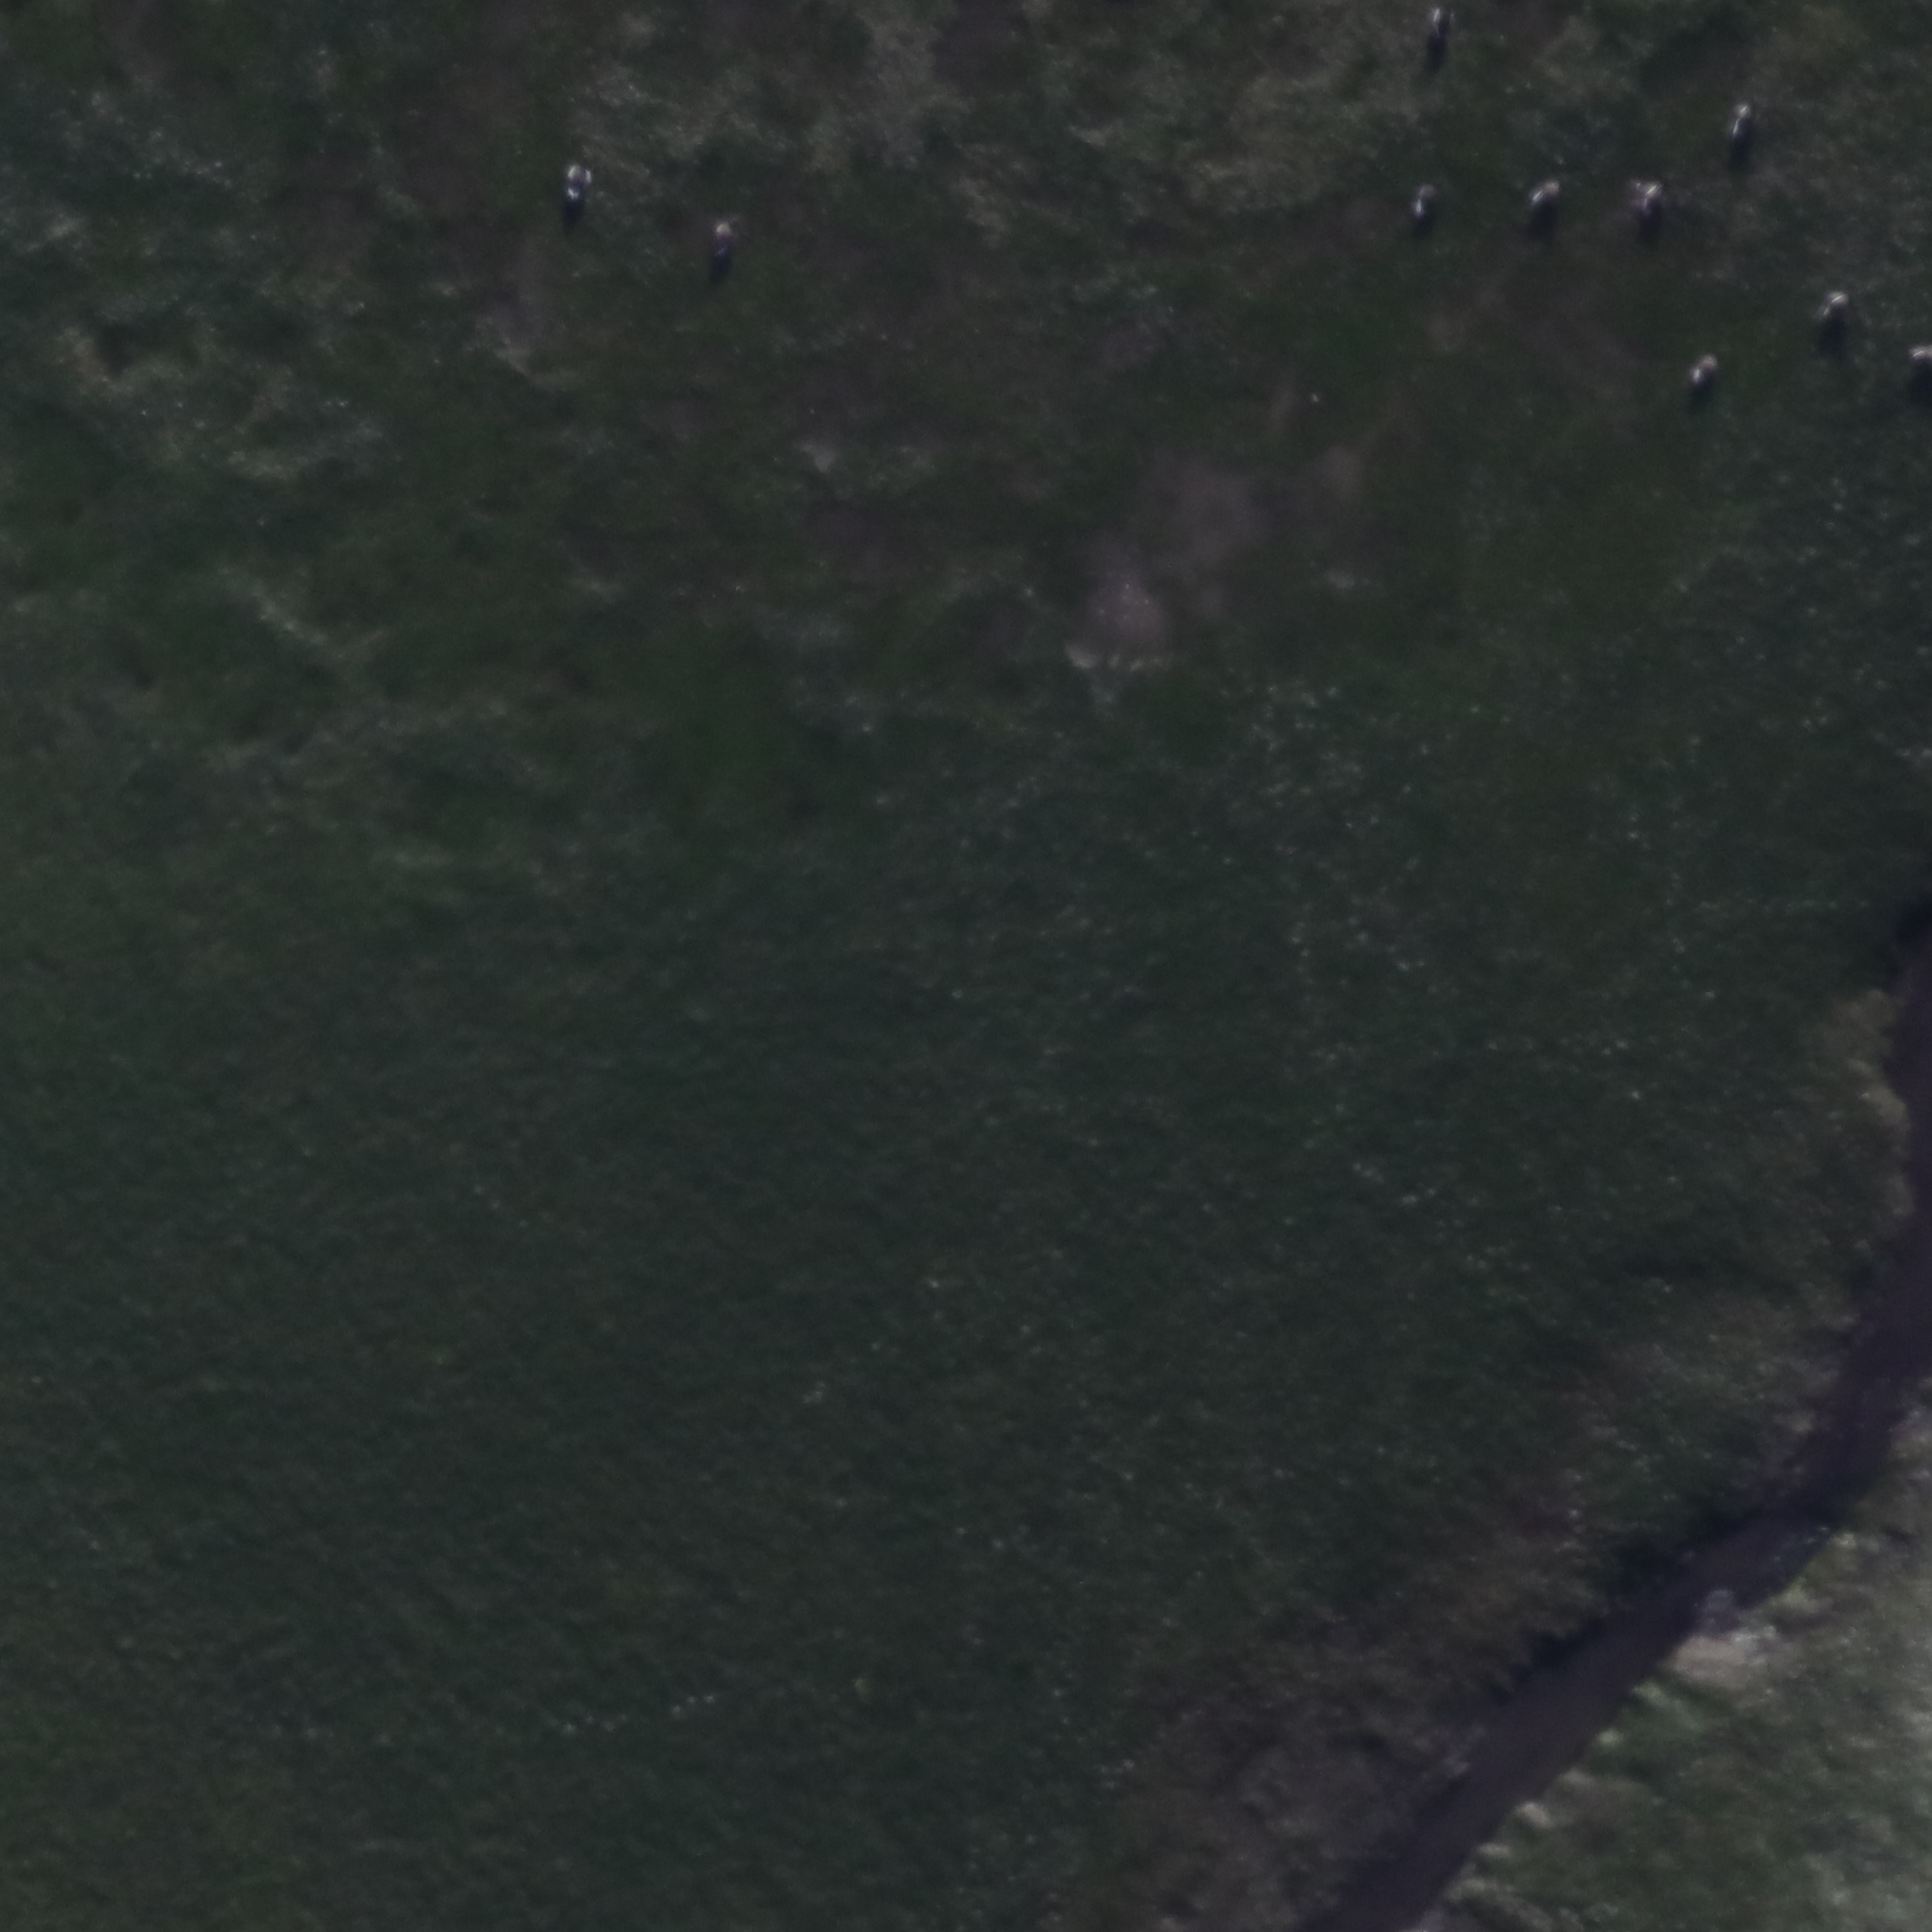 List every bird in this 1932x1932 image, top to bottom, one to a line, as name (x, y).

brant (1448, 13)
brant (1754, 124)
brant (579, 184)
brant (1426, 192)
brant (1544, 195)
brant (1655, 197)
brant (727, 239)
brant (1826, 297)
brant (1929, 355)
brant (1702, 370)